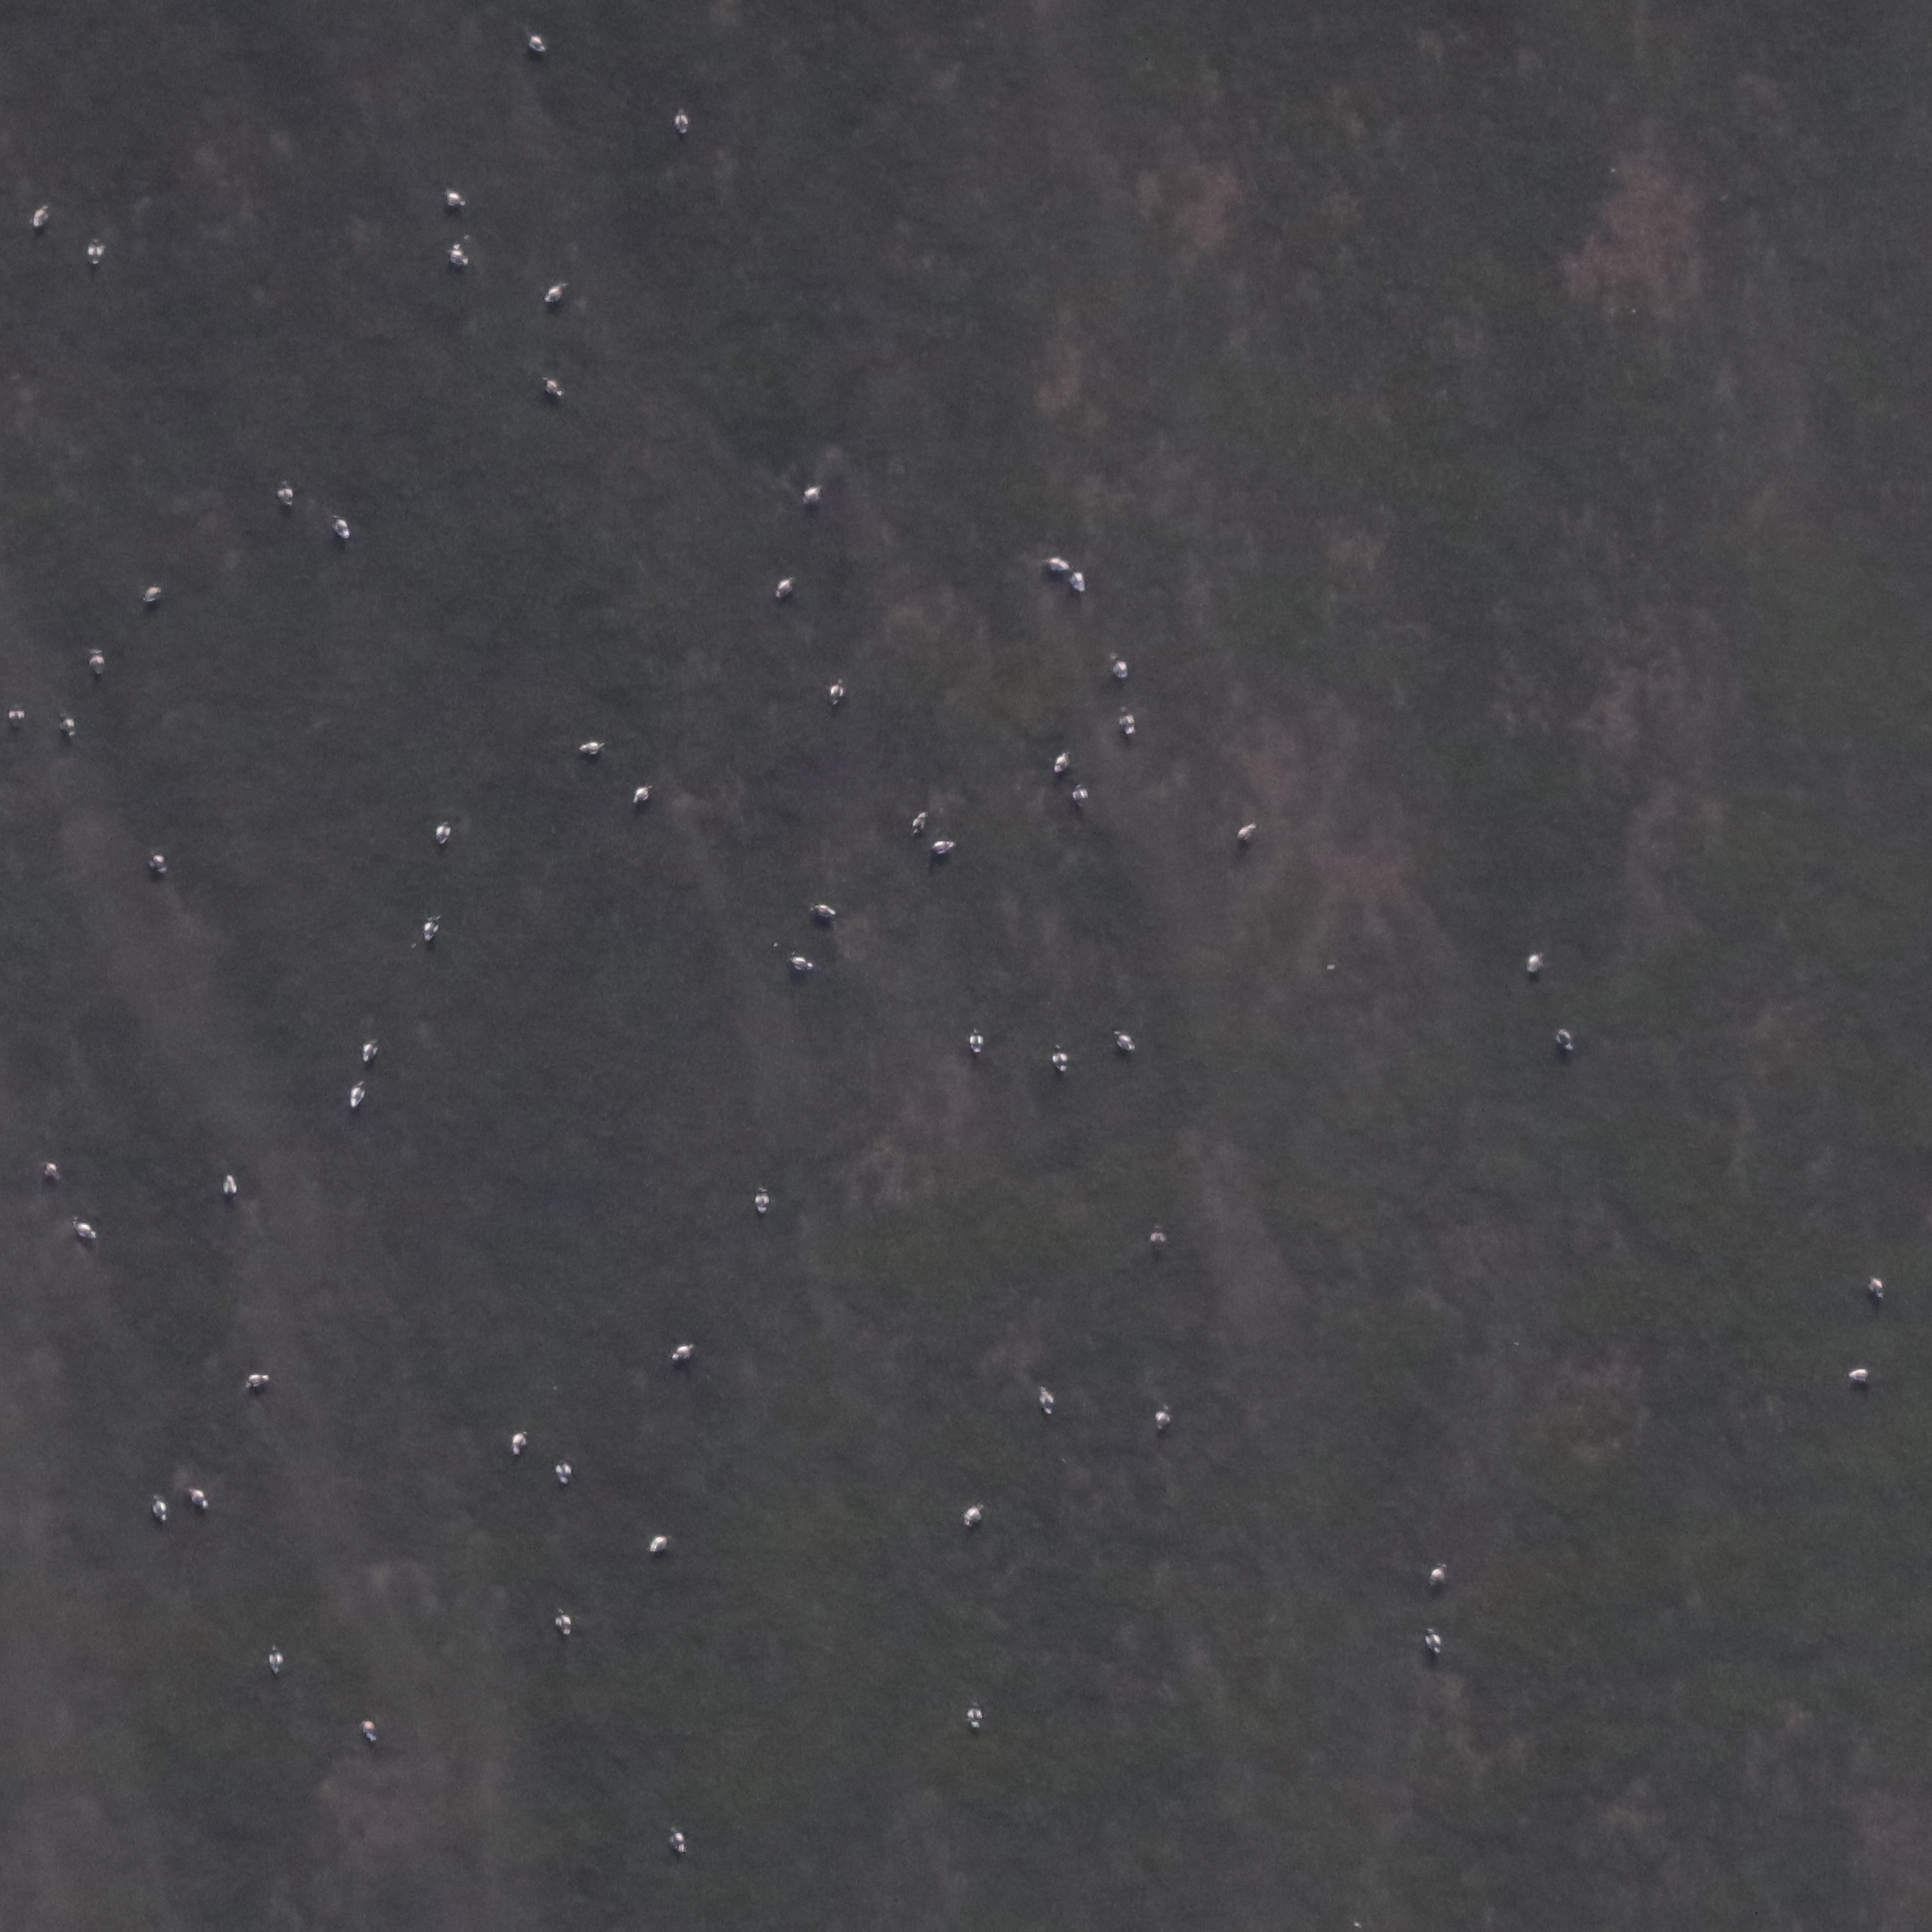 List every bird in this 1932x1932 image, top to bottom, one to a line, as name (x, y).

brant (528, 38)
brant (680, 118)
brant (449, 207)
brant (46, 225)
brant (89, 249)
brant (451, 259)
brant (553, 295)
brant (556, 385)
brant (292, 492)
brant (805, 500)
brant (343, 531)
brant (1061, 565)
brant (779, 581)
brant (1082, 590)
brant (154, 608)
brant (1114, 661)
brant (107, 665)
brant (829, 692)
brant (14, 725)
brant (1124, 731)
brant (65, 732)
brant (587, 751)
brant (1059, 765)
brant (641, 794)
brant (1085, 797)
brant (448, 829)
brant (1255, 829)
brant (917, 830)
brant (939, 856)
brant (162, 865)
brant (822, 917)
brant (428, 942)
brant (807, 954)
brant (1534, 964)
brant (1134, 1039)
brant (969, 1040)
brant (1565, 1044)
brant (1063, 1052)
brant (373, 1060)
brant (360, 1092)
brant (48, 1164)
brant (230, 1188)
brant (758, 1201)
brant (91, 1238)
brant (1169, 1240)
brant (1870, 1279)
brant (686, 1342)
brant (263, 1370)
brant (1857, 1371)
brant (1046, 1408)
brant (1168, 1422)
brant (513, 1436)
brant (569, 1464)
brant (196, 1500)
brant (162, 1503)
brant (977, 1505)
brant (665, 1550)
brant (1432, 1590)
brant (568, 1617)
brant (1439, 1641)
brant (267, 1652)
brant (977, 1715)
brant (374, 1733)
brant (676, 1833)